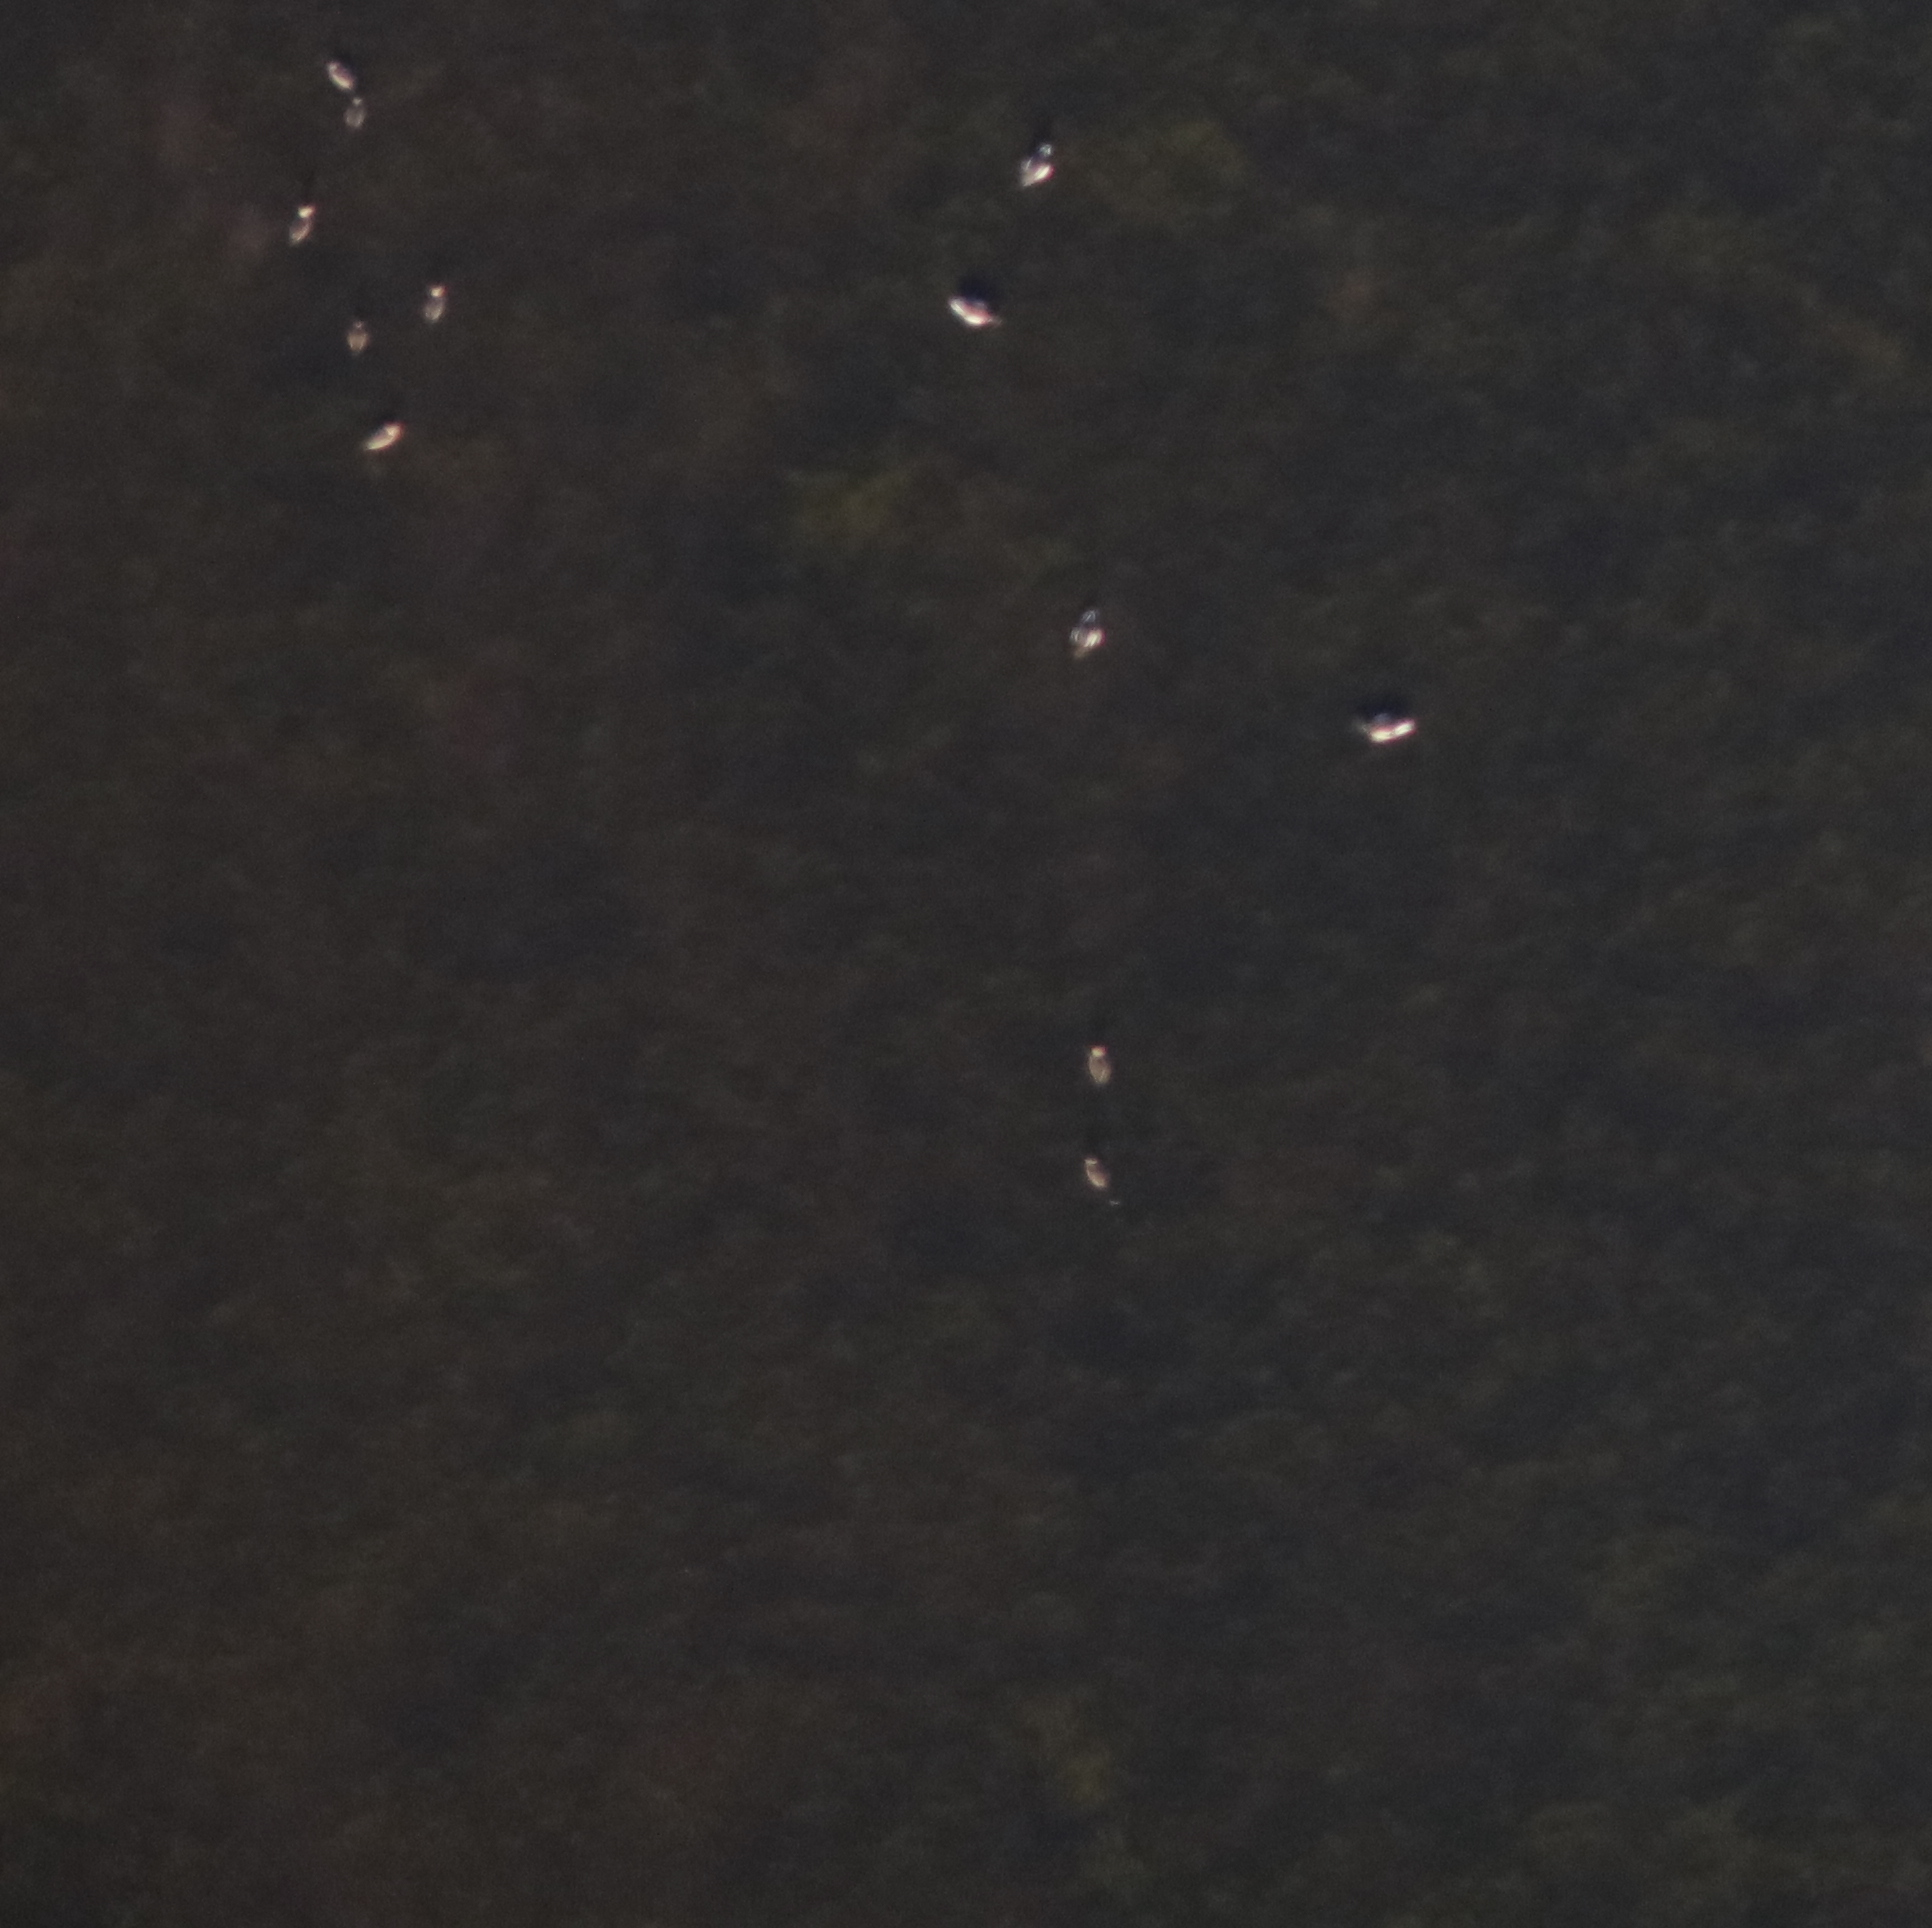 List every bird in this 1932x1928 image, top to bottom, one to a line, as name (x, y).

brant (344, 76)
brant (357, 110)
brant (1037, 166)
brant (301, 226)
brant (436, 303)
brant (976, 310)
brant (357, 337)
brant (389, 432)
brant (1087, 635)
brant (1387, 728)
brant (1097, 1067)
brant (1097, 1180)